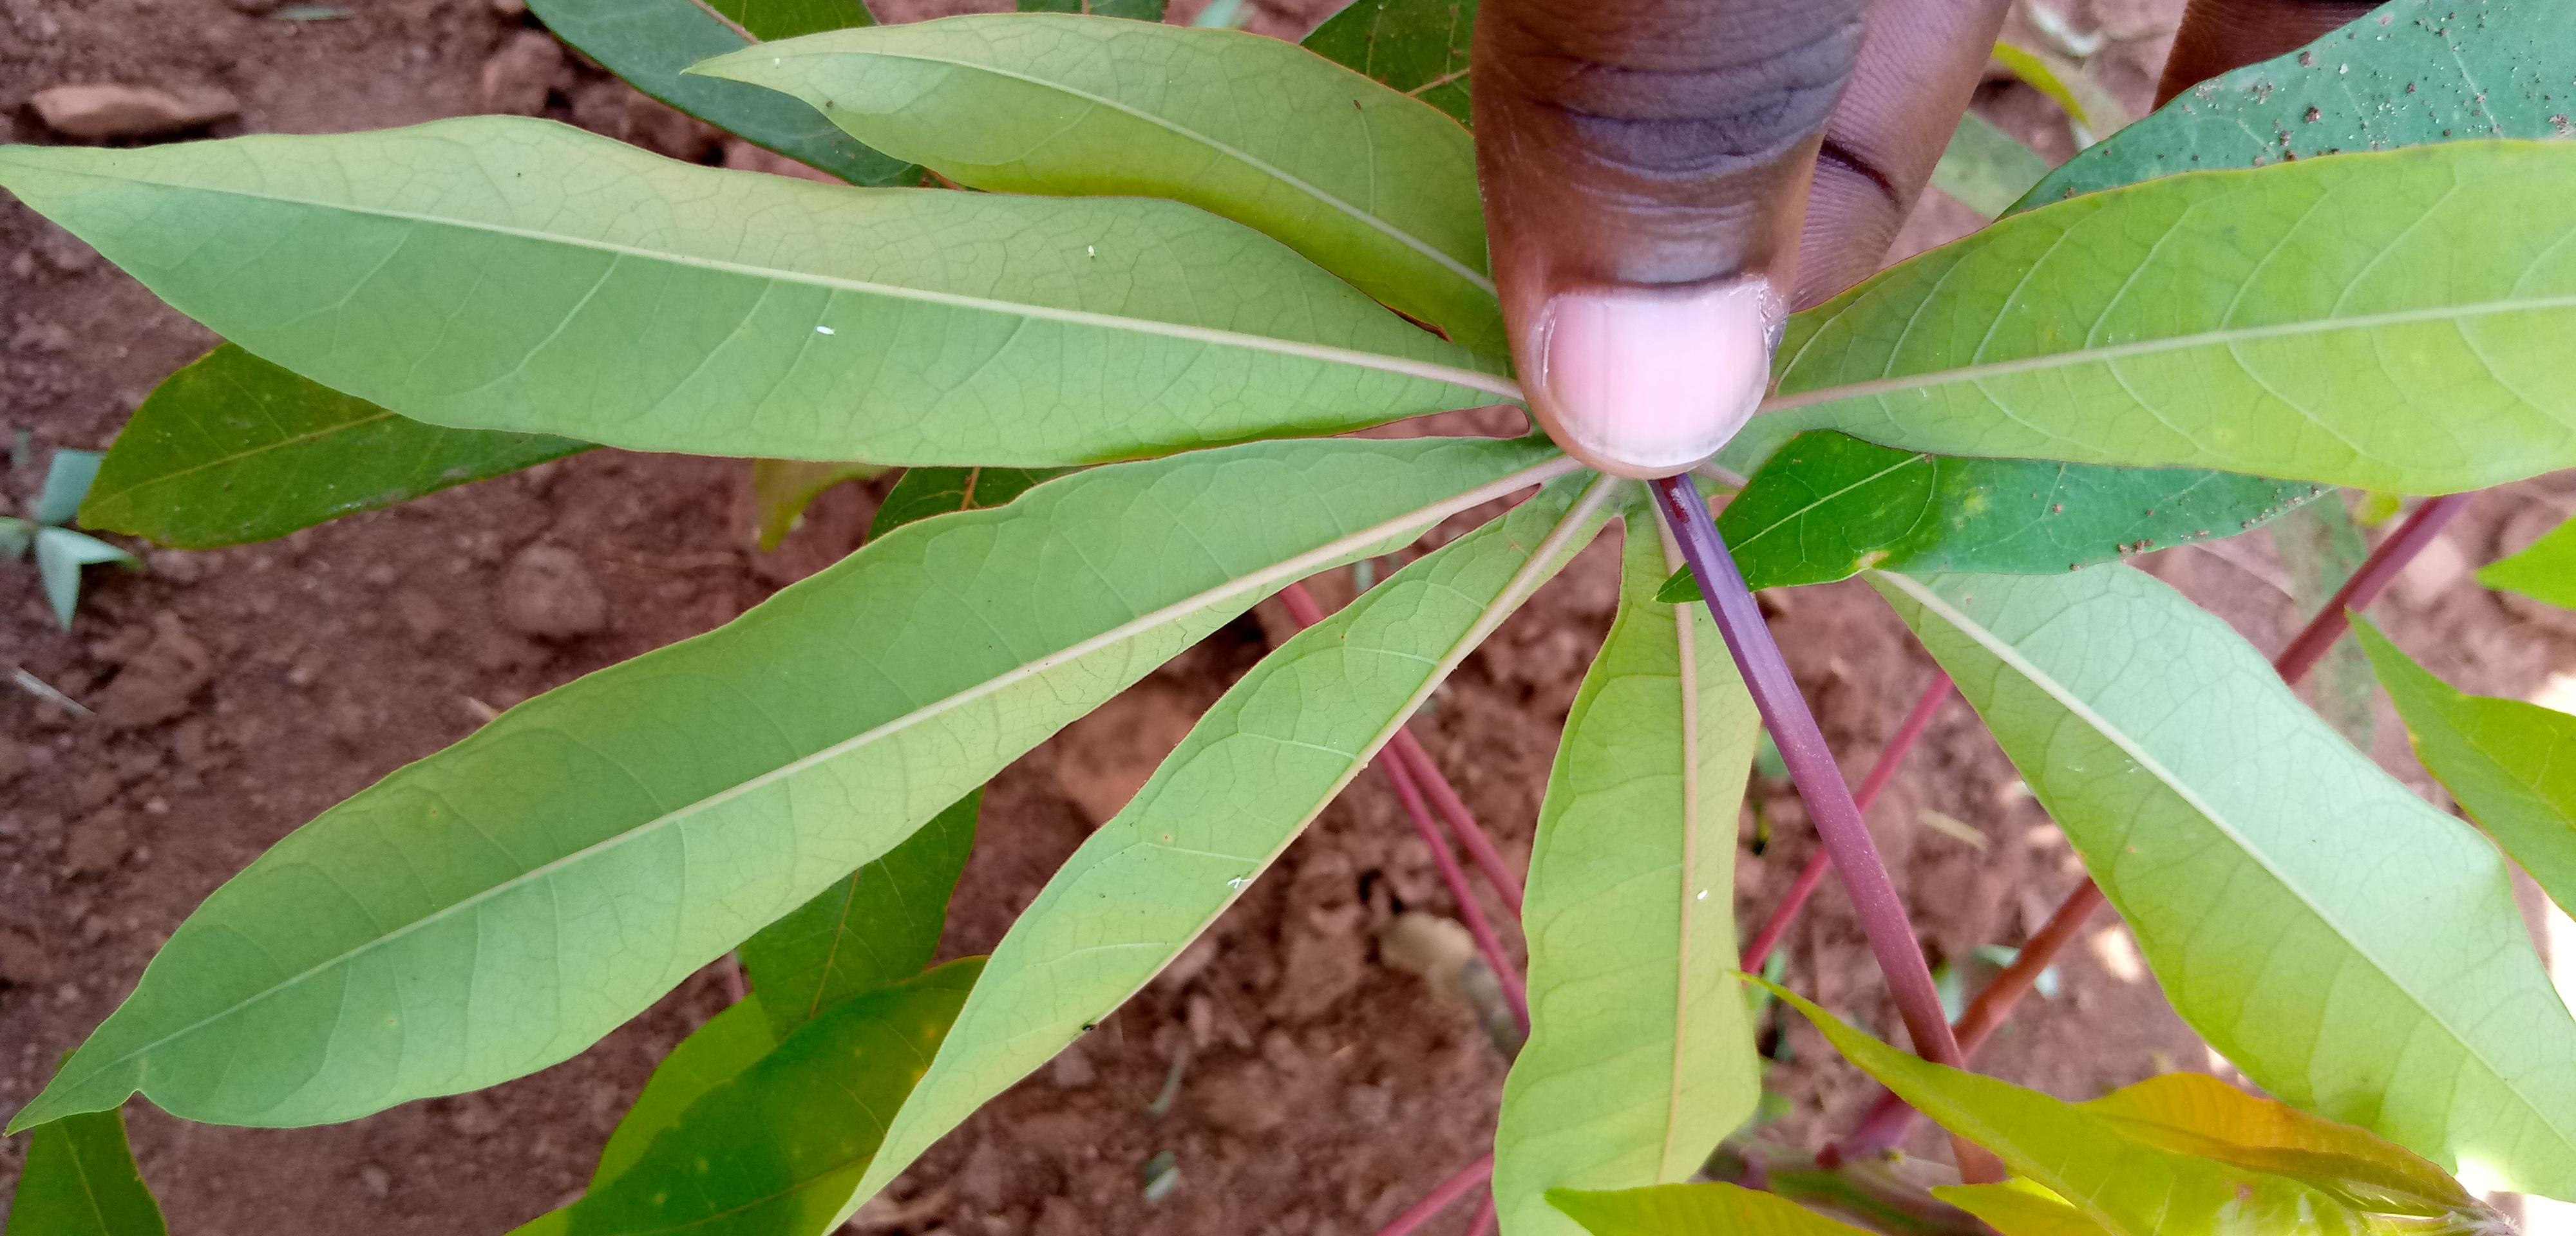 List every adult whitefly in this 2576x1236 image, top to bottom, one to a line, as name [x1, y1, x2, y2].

whitefly [1075, 234, 1114, 270]
whitefly [808, 304, 849, 353]
whitefly [1219, 863, 1252, 897]
whitefly [1689, 876, 1718, 910]